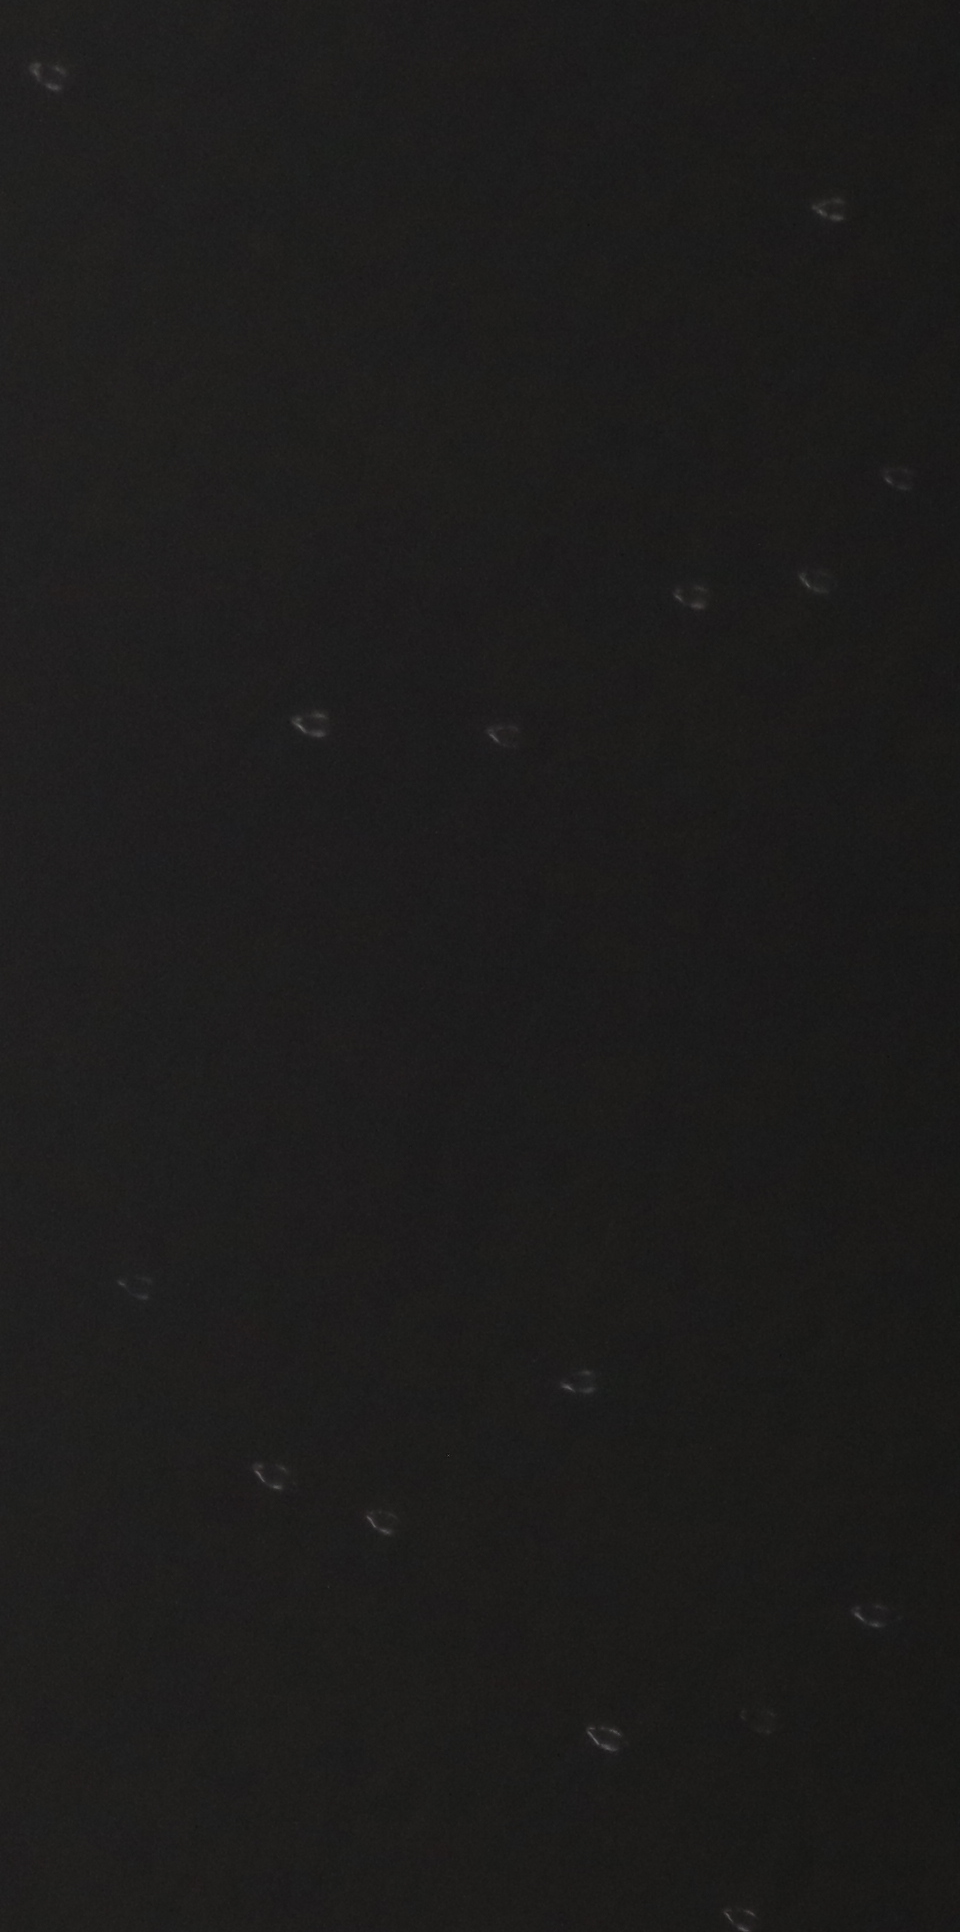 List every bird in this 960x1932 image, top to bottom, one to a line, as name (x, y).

brant (57, 75)
brant (836, 205)
brant (898, 480)
brant (827, 572)
brant (701, 590)
brant (312, 725)
brant (513, 730)
brant (142, 1282)
brant (586, 1370)
brant (280, 1480)
brant (375, 1522)
brant (872, 1615)
brant (758, 1711)
brant (606, 1737)
brant (736, 1915)